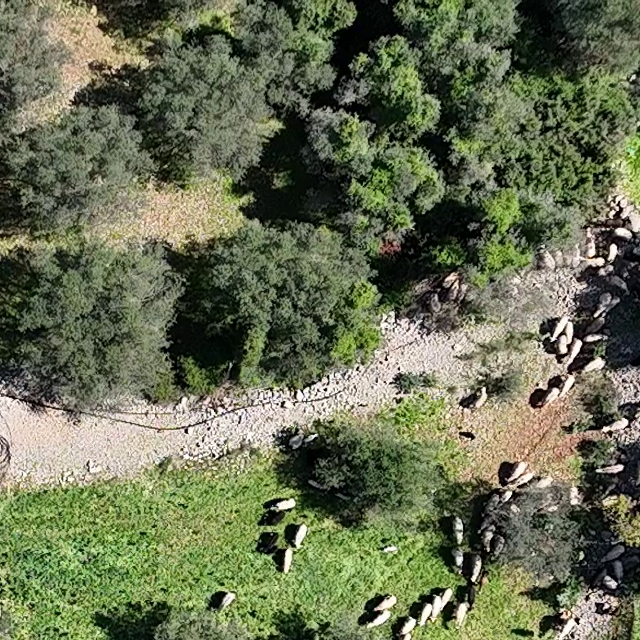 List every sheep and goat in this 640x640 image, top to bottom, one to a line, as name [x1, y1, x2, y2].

sheep [605, 216, 630, 227]
sheep [586, 226, 597, 257]
sheep [613, 227, 631, 239]
sheep [572, 243, 579, 268]
sheep [607, 244, 618, 262]
sheep [633, 244, 639, 256]
sheep [537, 245, 555, 269]
sheep [551, 247, 564, 268]
sheep [562, 248, 571, 265]
sheep [579, 257, 605, 269]
sheep [619, 261, 638, 278]
sheep [597, 264, 614, 276]
sheep [442, 272, 459, 289]
sheep [605, 274, 629, 294]
sheep [447, 280, 459, 299]
sheep [457, 283, 469, 305]
sheep [430, 293, 441, 312]
sheep [593, 293, 610, 317]
sheep [601, 298, 618, 317]
sheep [550, 316, 569, 342]
sheep [584, 317, 604, 335]
sheep [565, 321, 573, 345]
sheep [540, 328, 554, 351]
sheep [583, 334, 607, 343]
sheep [556, 336, 568, 354]
sheep [561, 339, 582, 365]
sheep [605, 353, 631, 370]
sheep [584, 355, 606, 370]
sheep [558, 375, 575, 398]
sheep [475, 386, 487, 408]
sheep [458, 387, 481, 406]
sheep [541, 387, 559, 406]
sheep [601, 418, 628, 433]
sheep [289, 429, 305, 450]
sheep [304, 434, 318, 442]
sheep [459, 436, 471, 441]
sheep [505, 461, 529, 481]
sheep [635, 461, 639, 486]
sheep [594, 463, 624, 473]
sheep [507, 473, 533, 487]
sheep [534, 474, 553, 487]
sheep [308, 479, 331, 491]
sheep [599, 484, 617, 500]
sheep [568, 487, 579, 505]
sheep [495, 491, 512, 508]
sheep [336, 493, 351, 500]
sheep [483, 494, 498, 511]
sheep [591, 495, 618, 507]
sheep [270, 497, 295, 512]
sheep [502, 503, 520, 511]
sheep [268, 511, 284, 525]
sheep [583, 512, 605, 530]
sheep [477, 514, 494, 534]
sheep [453, 516, 464, 545]
sheep [293, 523, 307, 549]
sheep [483, 524, 495, 552]
sheep [599, 532, 614, 541]
sheep [260, 535, 278, 554]
sheep [491, 535, 504, 560]
sheep [588, 545, 599, 564]
sheep [601, 545, 623, 562]
sheep [383, 546, 397, 552]
sheep [451, 546, 464, 575]
sheep [284, 548, 293, 574]
sheep [470, 555, 481, 582]
sheep [623, 557, 638, 569]
sheep [613, 560, 623, 583]
sheep [589, 568, 607, 588]
sheep [604, 575, 618, 590]
sheep [440, 588, 452, 611]
sheep [218, 592, 236, 612]
sheep [373, 595, 397, 611]
sheep [430, 595, 442, 622]
sheep [454, 601, 469, 632]
sheep [417, 603, 432, 627]
sheep [366, 609, 390, 627]
sheep [394, 616, 416, 635]
sheep [558, 619, 576, 639]
sheep [396, 633, 411, 639]